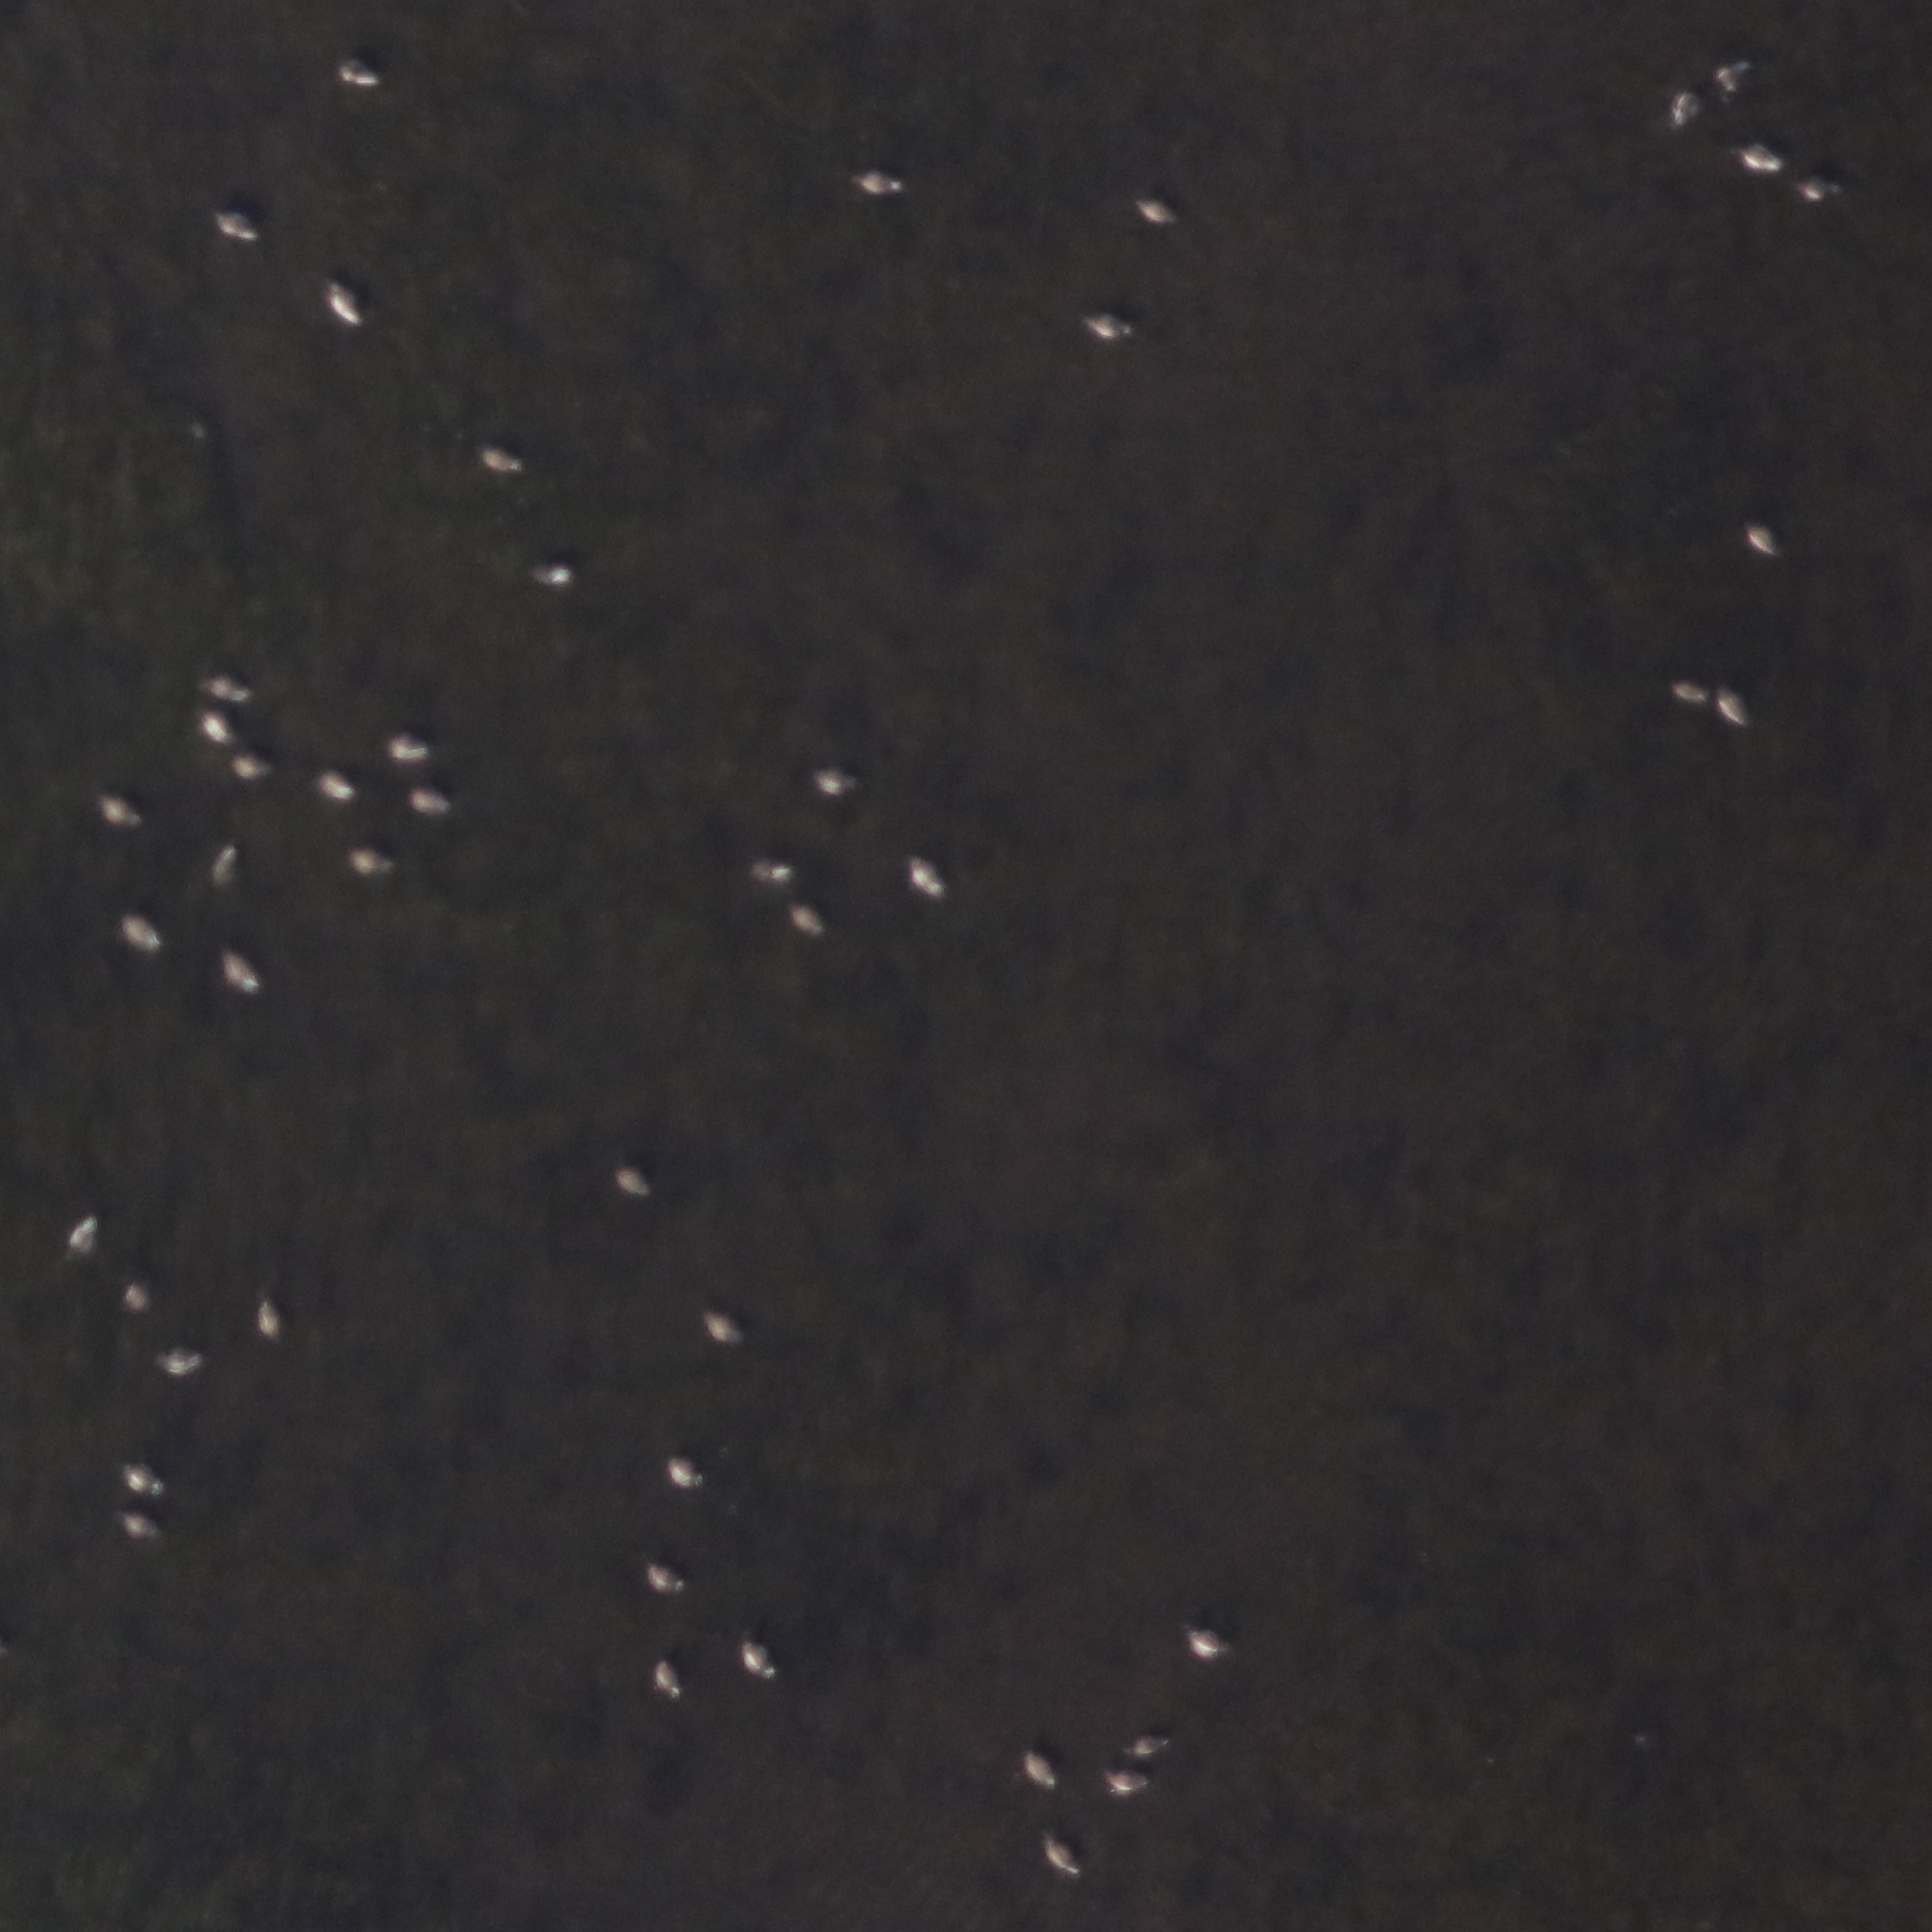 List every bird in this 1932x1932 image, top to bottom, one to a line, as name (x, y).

brant (357, 71)
brant (1733, 73)
brant (1683, 108)
brant (1754, 156)
brant (871, 185)
brant (1817, 185)
brant (1153, 210)
brant (234, 224)
brant (345, 303)
brant (1109, 325)
brant (496, 459)
brant (1764, 539)
brant (554, 564)
brant (222, 688)
brant (1695, 688)
brant (1731, 711)
brant (213, 726)
brant (404, 747)
brant (247, 767)
brant (835, 771)
brant (338, 785)
brant (436, 805)
brant (121, 814)
brant (363, 859)
brant (219, 867)
brant (779, 871)
brant (932, 881)
brant (805, 918)
brant (142, 938)
brant (239, 974)
brant (634, 1184)
brant (78, 1242)
brant (130, 1295)
brant (276, 1317)
brant (720, 1332)
brant (181, 1363)
brant (686, 1473)
brant (143, 1476)
brant (132, 1524)
brant (662, 1583)
brant (1204, 1643)
brant (759, 1658)
brant (668, 1675)
brant (1145, 1744)
brant (1042, 1766)
brant (1134, 1782)
brant (1061, 1863)